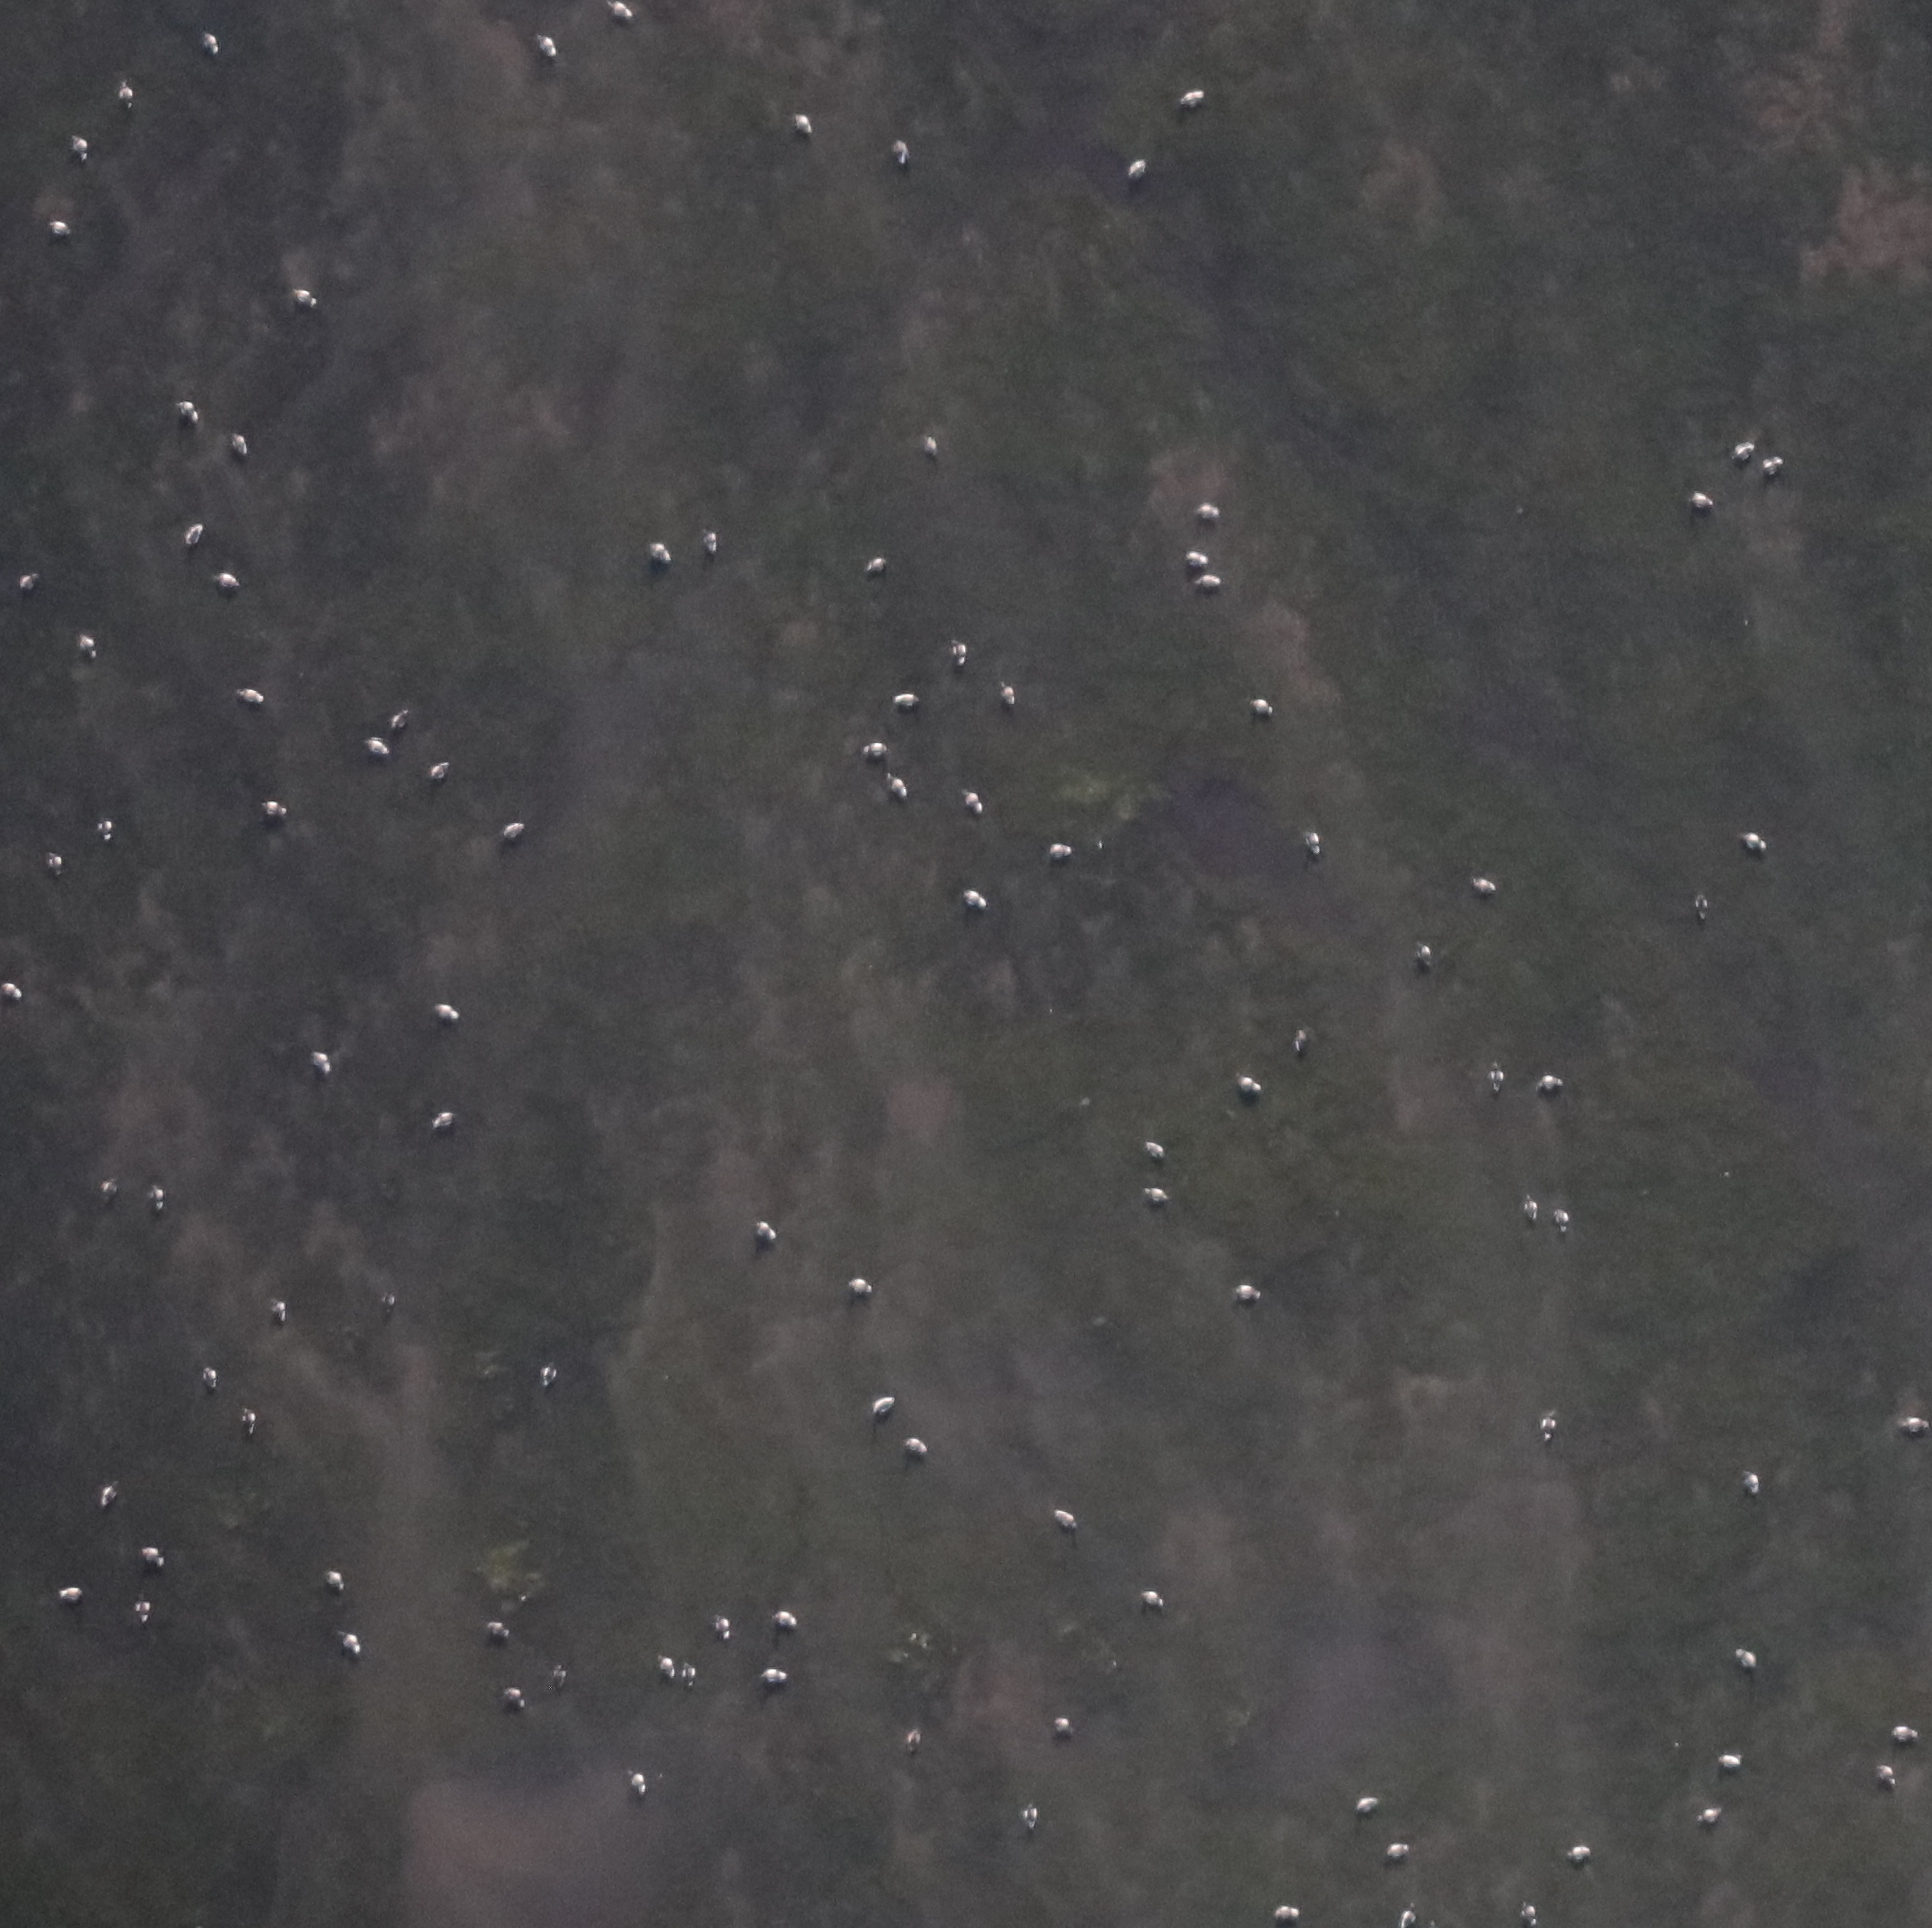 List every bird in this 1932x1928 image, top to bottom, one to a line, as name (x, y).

brant (627, 14)
brant (214, 42)
brant (549, 50)
brant (1199, 85)
brant (135, 99)
brant (789, 116)
brant (92, 149)
brant (909, 162)
brant (1135, 163)
brant (61, 236)
brant (316, 286)
brant (195, 407)
brant (937, 435)
brant (245, 443)
brant (1734, 456)
brant (1767, 472)
brant (1698, 500)
brant (1206, 510)
brant (194, 531)
brant (717, 539)
brant (663, 545)
brant (1199, 562)
brant (876, 564)
brant (33, 576)
brant (226, 576)
brant (1217, 587)
brant (81, 652)
brant (959, 654)
brant (250, 690)
brant (1012, 695)
brant (1260, 703)
brant (903, 708)
brant (401, 719)
brant (389, 745)
brant (873, 749)
brant (449, 766)
brant (965, 793)
brant (902, 794)
brant (269, 809)
brant (516, 833)
brant (1751, 837)
brant (101, 840)
brant (1323, 849)
brant (1055, 857)
brant (61, 867)
brant (1486, 873)
brant (981, 901)
brant (1699, 903)
brant (1423, 948)
brant (12, 984)
brant (454, 1015)
brant (1304, 1039)
brant (333, 1063)
brant (1558, 1077)
brant (1497, 1078)
brant (1243, 1087)
brant (444, 1127)
brant (1155, 1148)
brant (103, 1187)
brant (1159, 1188)
brant (158, 1196)
brant (1529, 1208)
brant (1570, 1218)
brant (769, 1226)
brant (1258, 1288)
brant (395, 1292)
brant (864, 1293)
brant (286, 1313)
brant (555, 1371)
brant (218, 1380)
brant (878, 1398)
brant (255, 1413)
brant (1911, 1428)
brant (1546, 1432)
brant (921, 1440)
brant (1746, 1493)
brant (110, 1499)
brant (1063, 1507)
brant (153, 1563)
brant (331, 1566)
brant (81, 1587)
brant (1160, 1604)
brant (140, 1611)
brant (722, 1623)
brant (779, 1628)
brant (354, 1637)
brant (506, 1638)
brant (1748, 1653)
brant (779, 1670)
brant (660, 1671)
brant (561, 1675)
brant (690, 1681)
brant (518, 1696)
brant (1062, 1729)
brant (1905, 1731)
brant (920, 1743)
brant (1729, 1760)
brant (1885, 1775)
brant (644, 1792)
brant (1361, 1796)
brant (1707, 1816)
brant (1030, 1819)
brant (1586, 1850)
brant (1391, 1853)
brant (1529, 1910)
brant (1286, 1911)
brant (1405, 1912)